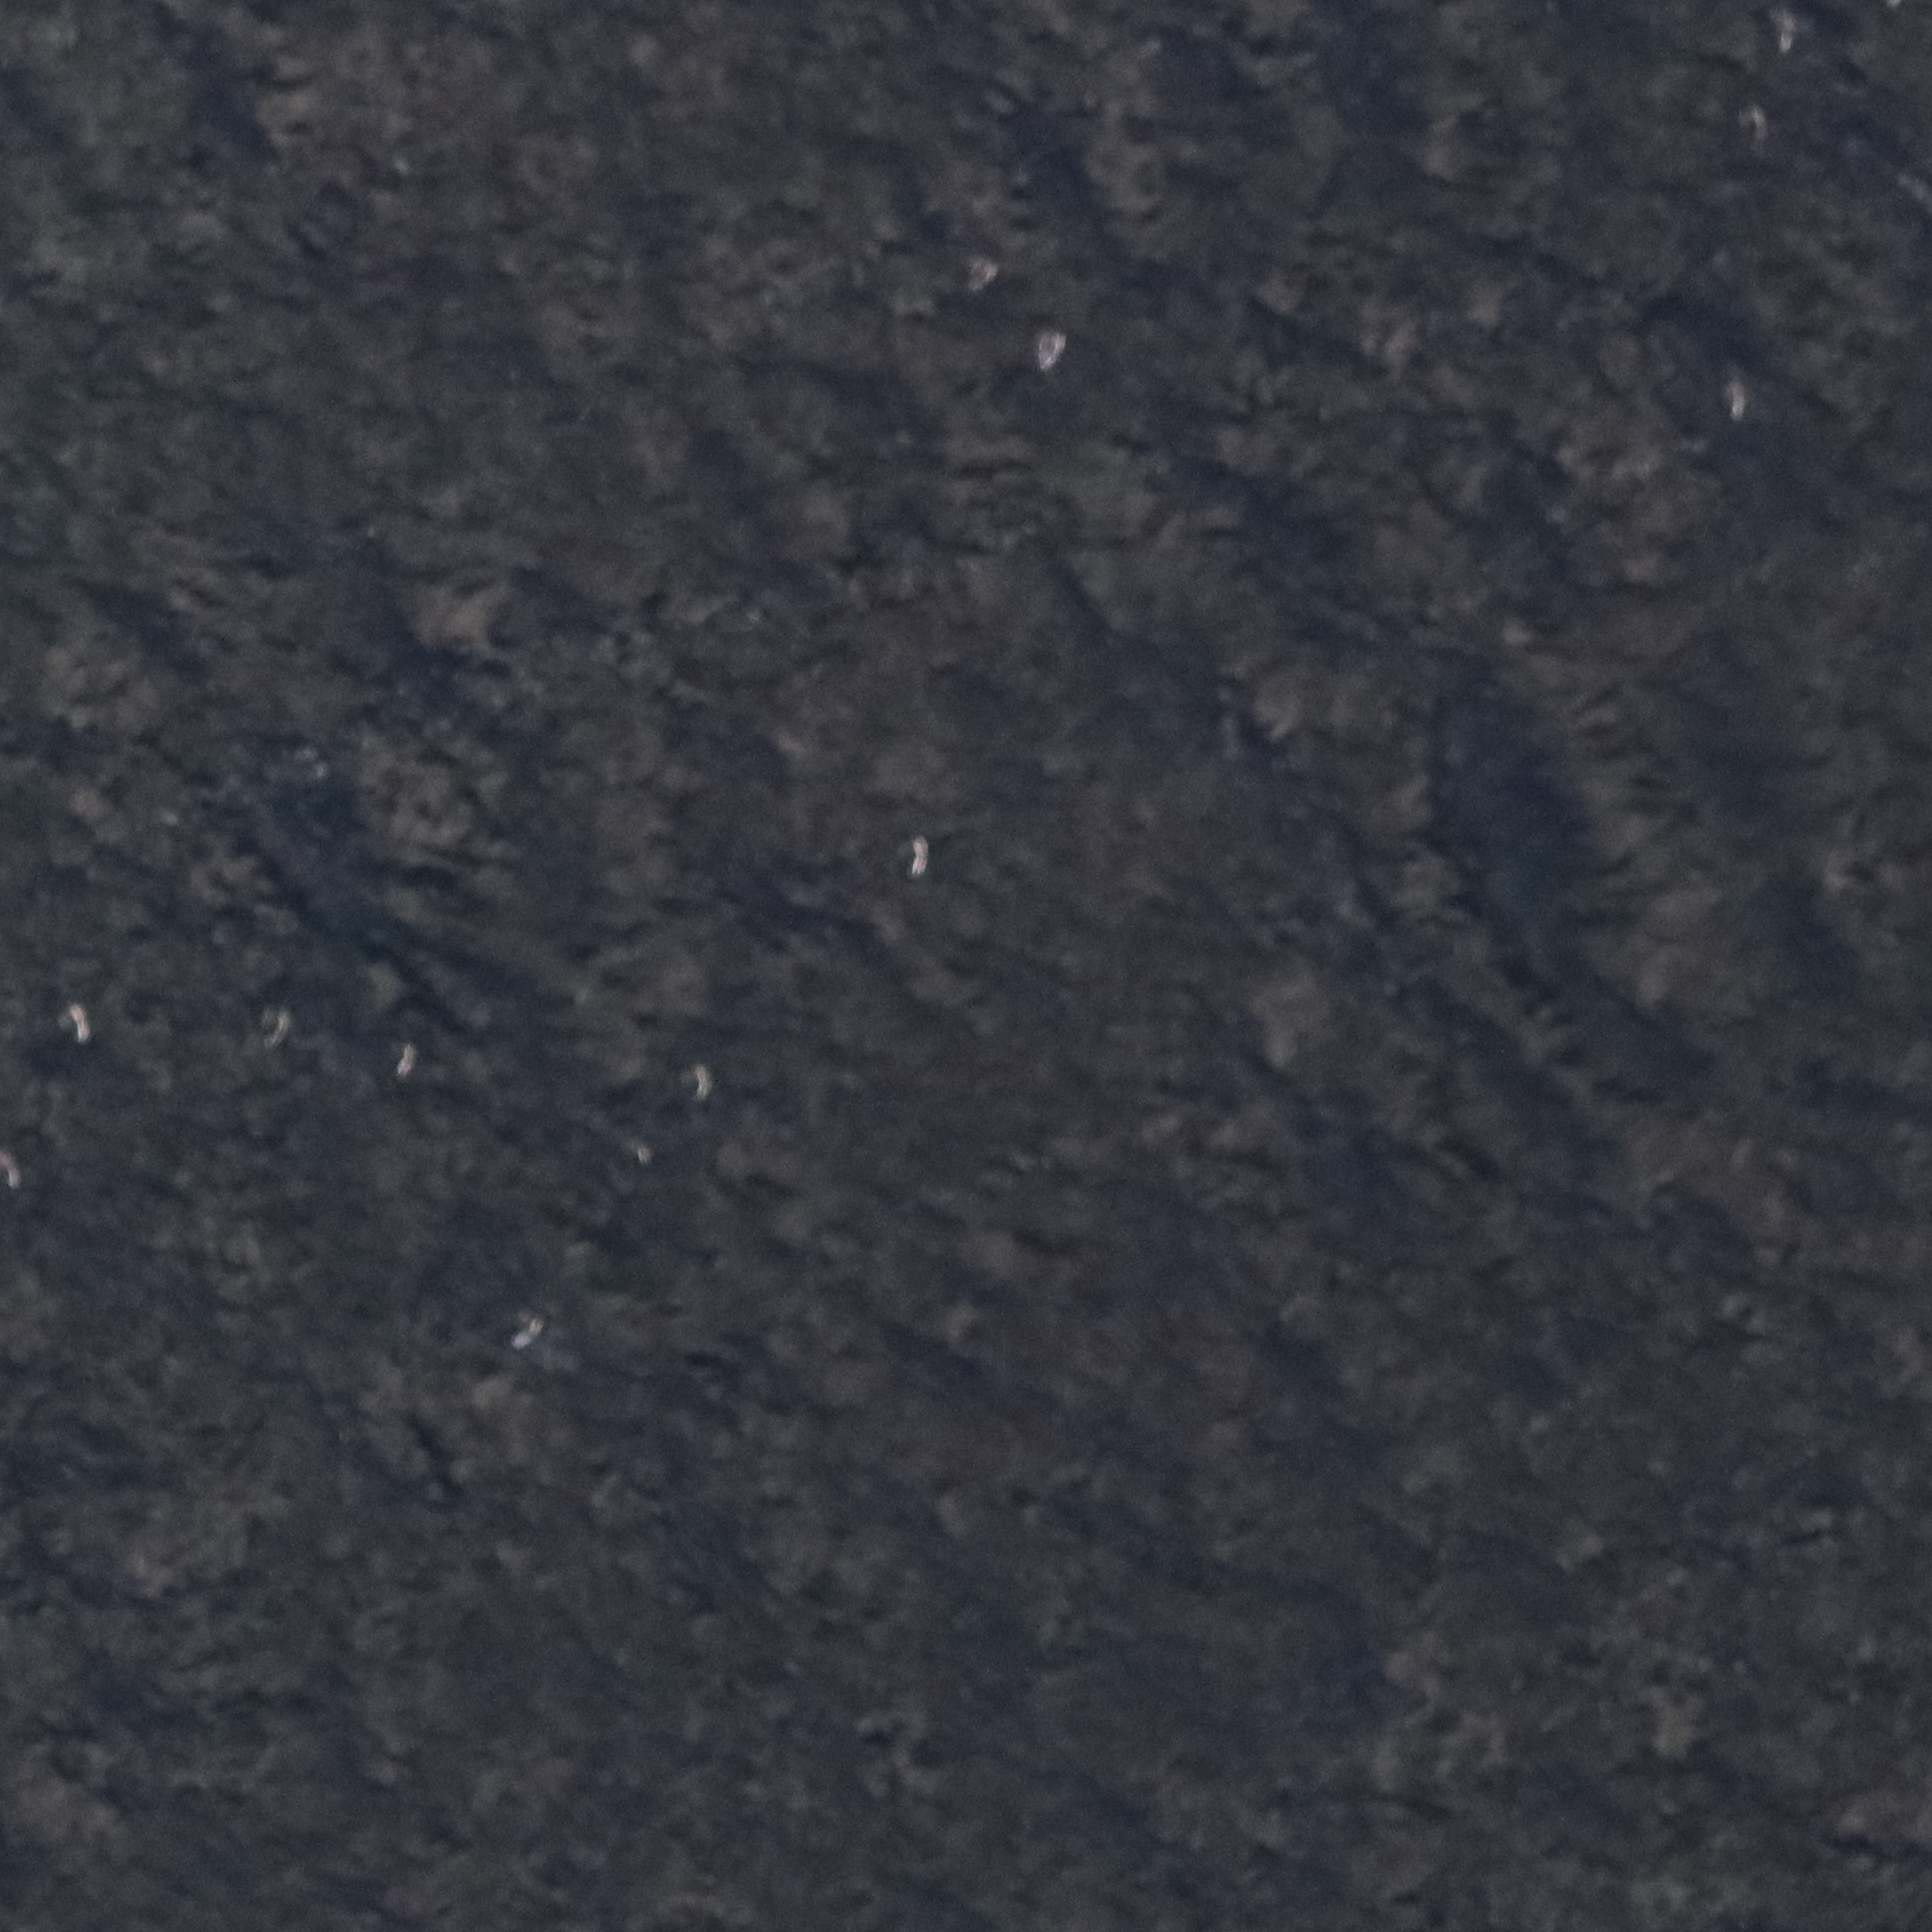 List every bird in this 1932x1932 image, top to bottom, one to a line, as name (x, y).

brant (1783, 27)
brant (1752, 126)
brant (980, 277)
brant (1049, 345)
brant (1733, 395)
brant (909, 855)
brant (73, 1023)
brant (274, 1024)
brant (397, 1054)
brant (697, 1081)
brant (639, 1152)
brant (9, 1171)
brant (529, 1327)